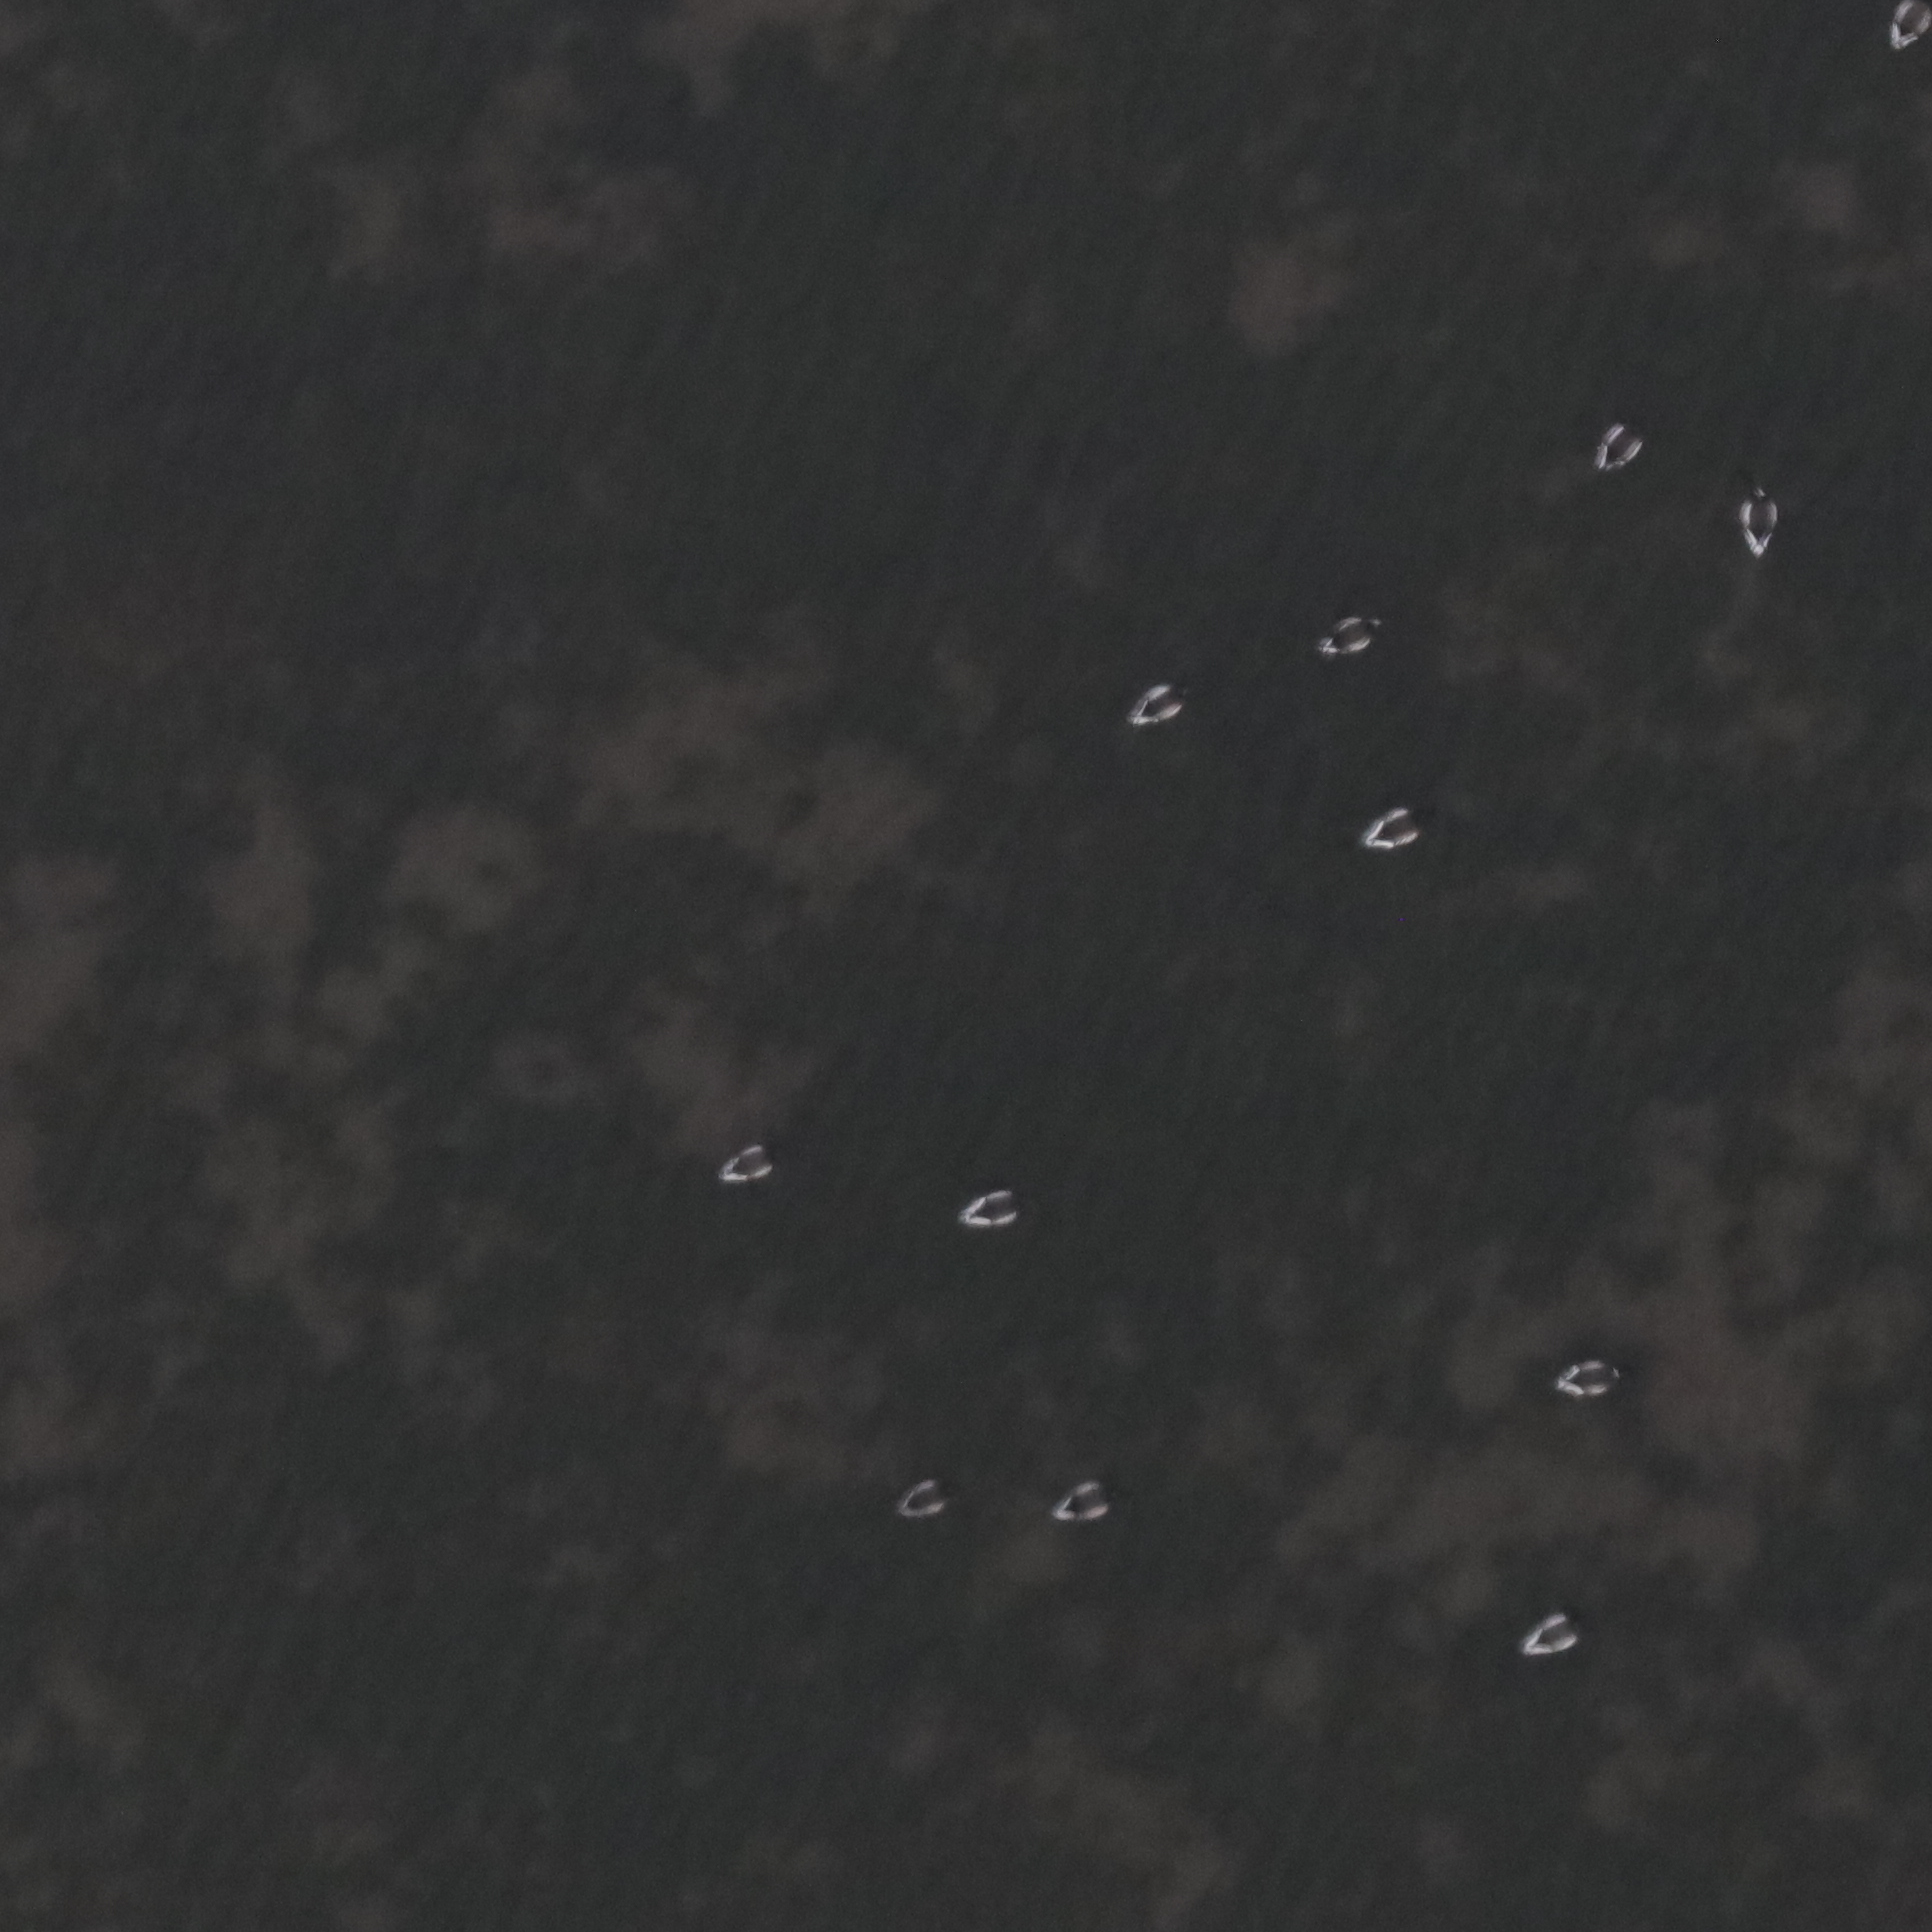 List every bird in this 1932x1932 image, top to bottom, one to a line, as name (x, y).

brant (1913, 19)
brant (1621, 444)
brant (1760, 518)
brant (1352, 633)
brant (1162, 704)
brant (1399, 827)
brant (750, 1162)
brant (993, 1207)
brant (1592, 1378)
brant (927, 1498)
brant (1085, 1502)
brant (1556, 1634)